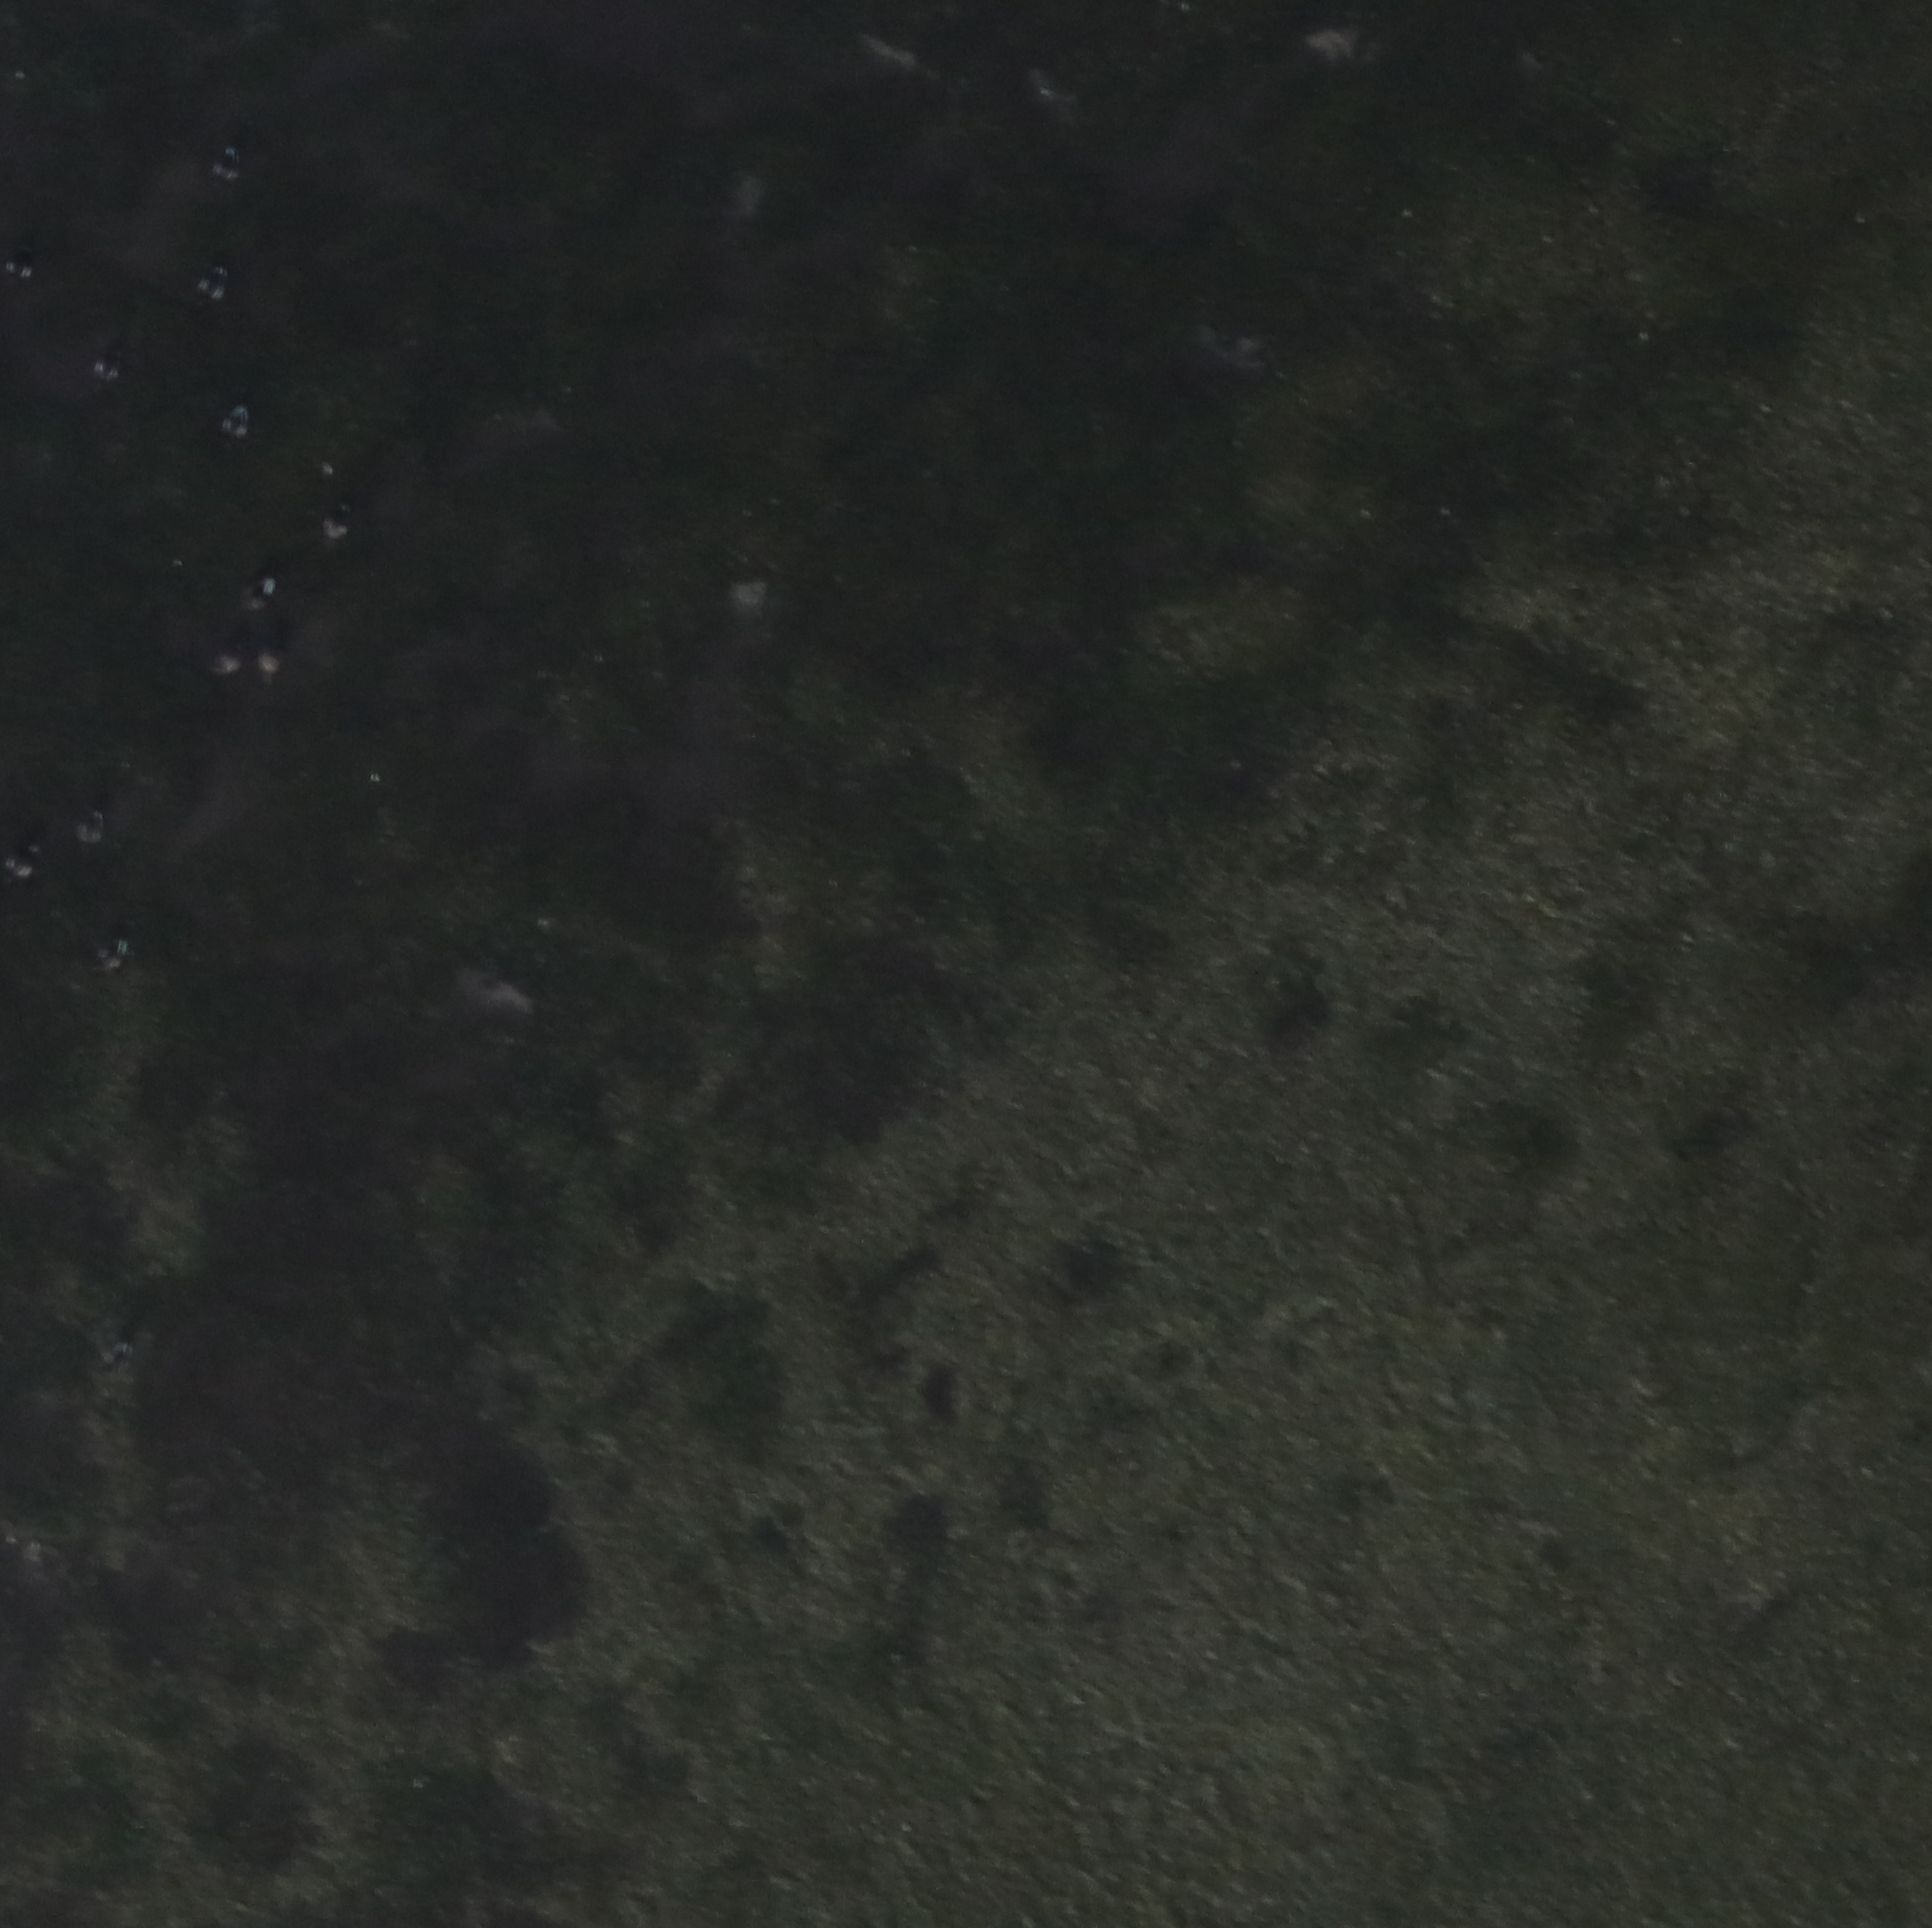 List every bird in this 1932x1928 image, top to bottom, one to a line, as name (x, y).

brant (228, 165)
brant (24, 270)
brant (213, 288)
brant (105, 370)
brant (233, 426)
brant (339, 525)
brant (259, 583)
brant (274, 664)
brant (233, 666)
brant (93, 837)
brant (26, 866)
brant (111, 957)